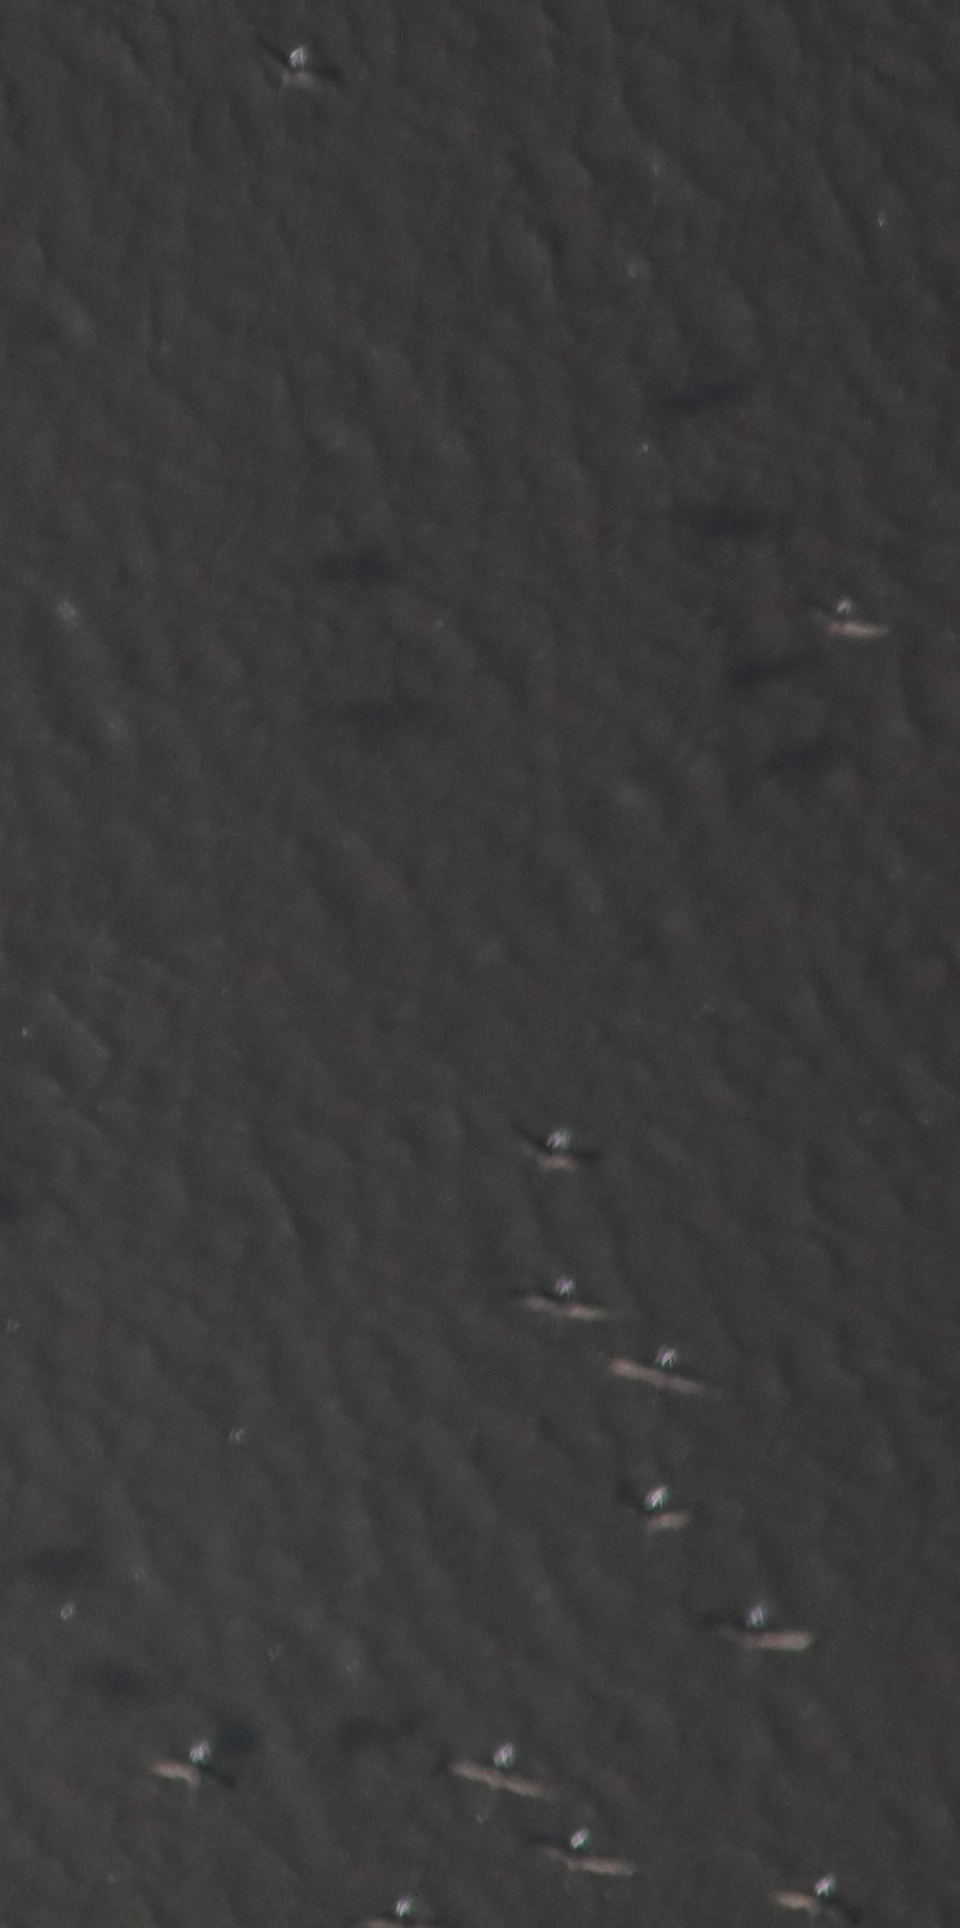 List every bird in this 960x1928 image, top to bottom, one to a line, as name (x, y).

brant (290, 73)
brant (843, 625)
brant (548, 1161)
brant (557, 1303)
brant (660, 1373)
brant (646, 1514)
brant (747, 1640)
brant (490, 1771)
brant (194, 1779)
brant (579, 1860)
brant (825, 1909)